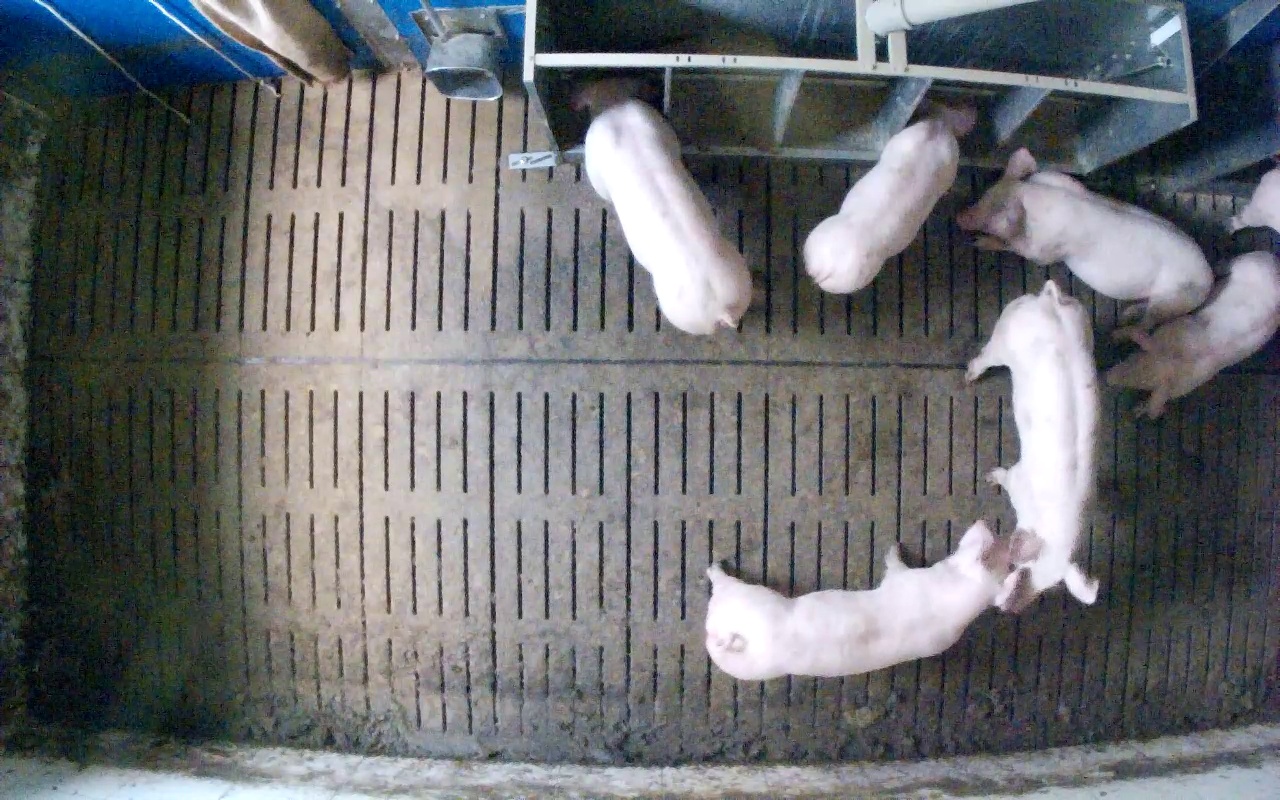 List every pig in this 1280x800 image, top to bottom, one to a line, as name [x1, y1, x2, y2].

pig [569, 74, 755, 339]
pig [800, 98, 978, 296]
pig [957, 142, 1215, 342]
pig [1226, 170, 1279, 234]
pig [1103, 251, 1279, 419]
pig [967, 279, 1103, 618]
pig [706, 521, 1026, 679]